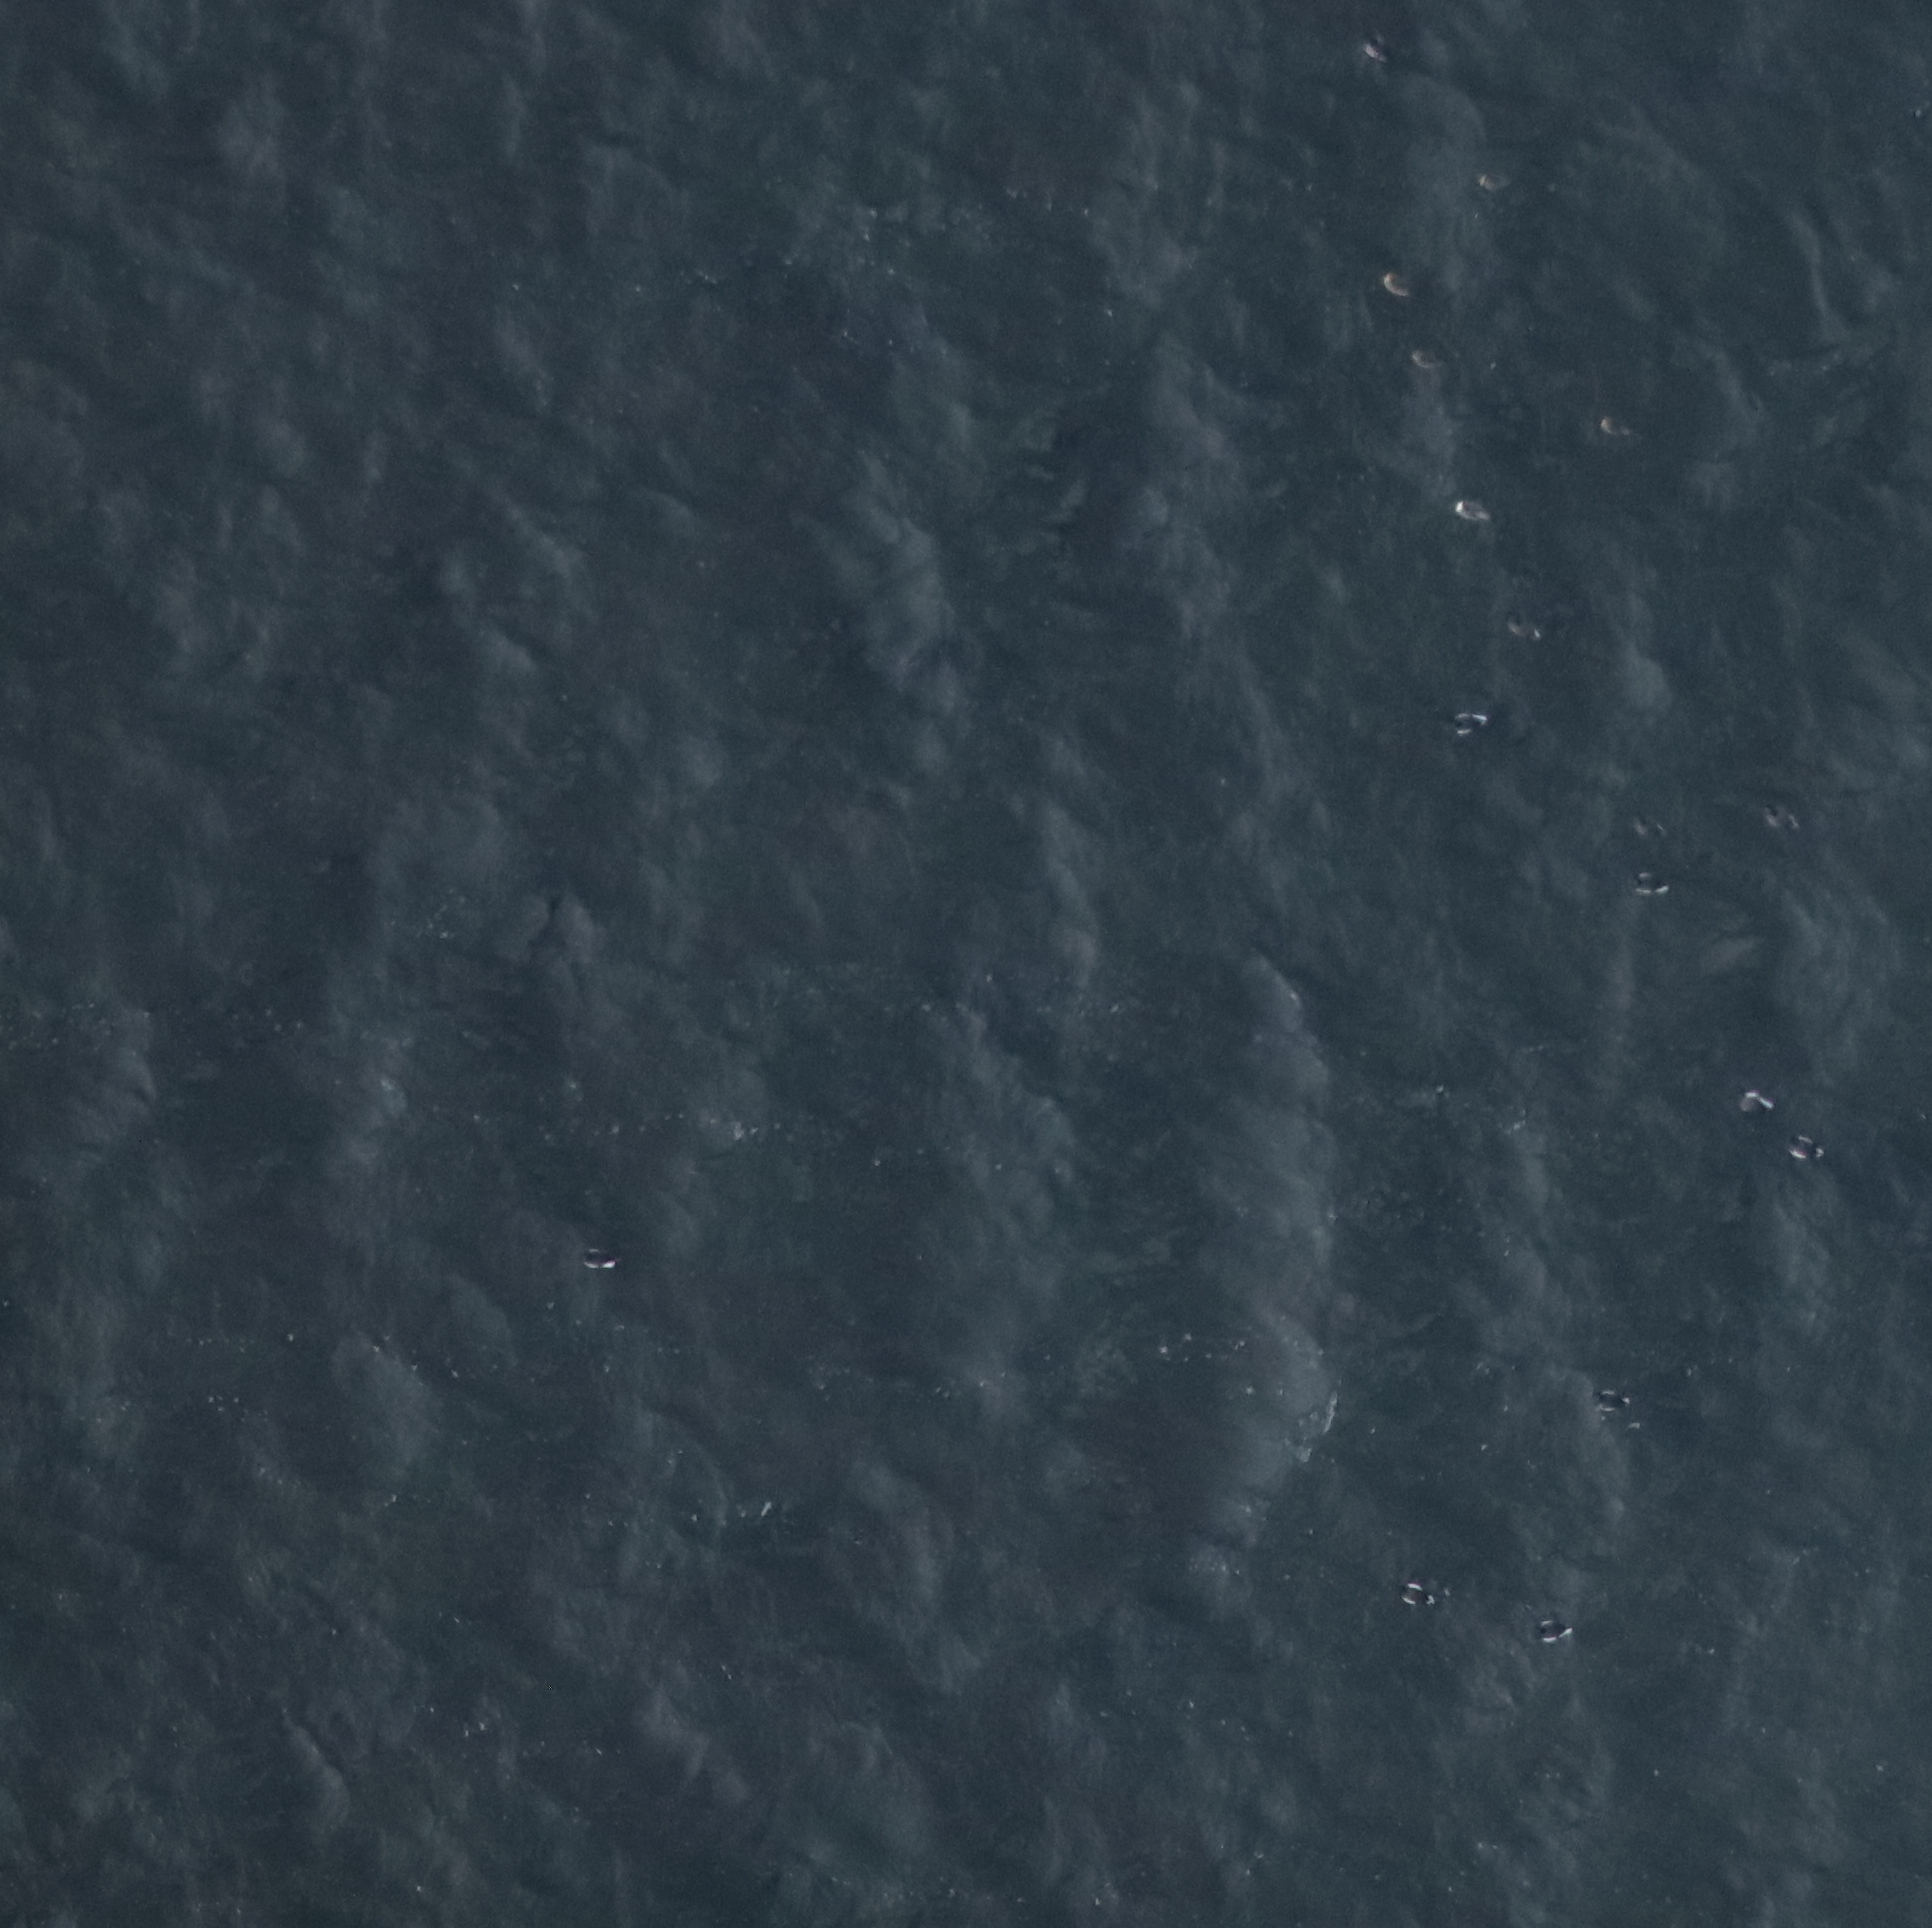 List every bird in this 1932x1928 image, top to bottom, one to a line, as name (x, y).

other bird (1374, 44)
other bird (1488, 181)
other bird (1390, 286)
other bird (1424, 363)
other bird (1618, 426)
other bird (1469, 510)
brant (1524, 627)
brant (1463, 724)
brant (1783, 823)
brant (1654, 833)
brant (1651, 886)
brant (1755, 1099)
brant (1804, 1148)
brant (595, 1256)
brant (1616, 1403)
brant (1416, 1594)
brant (1549, 1626)